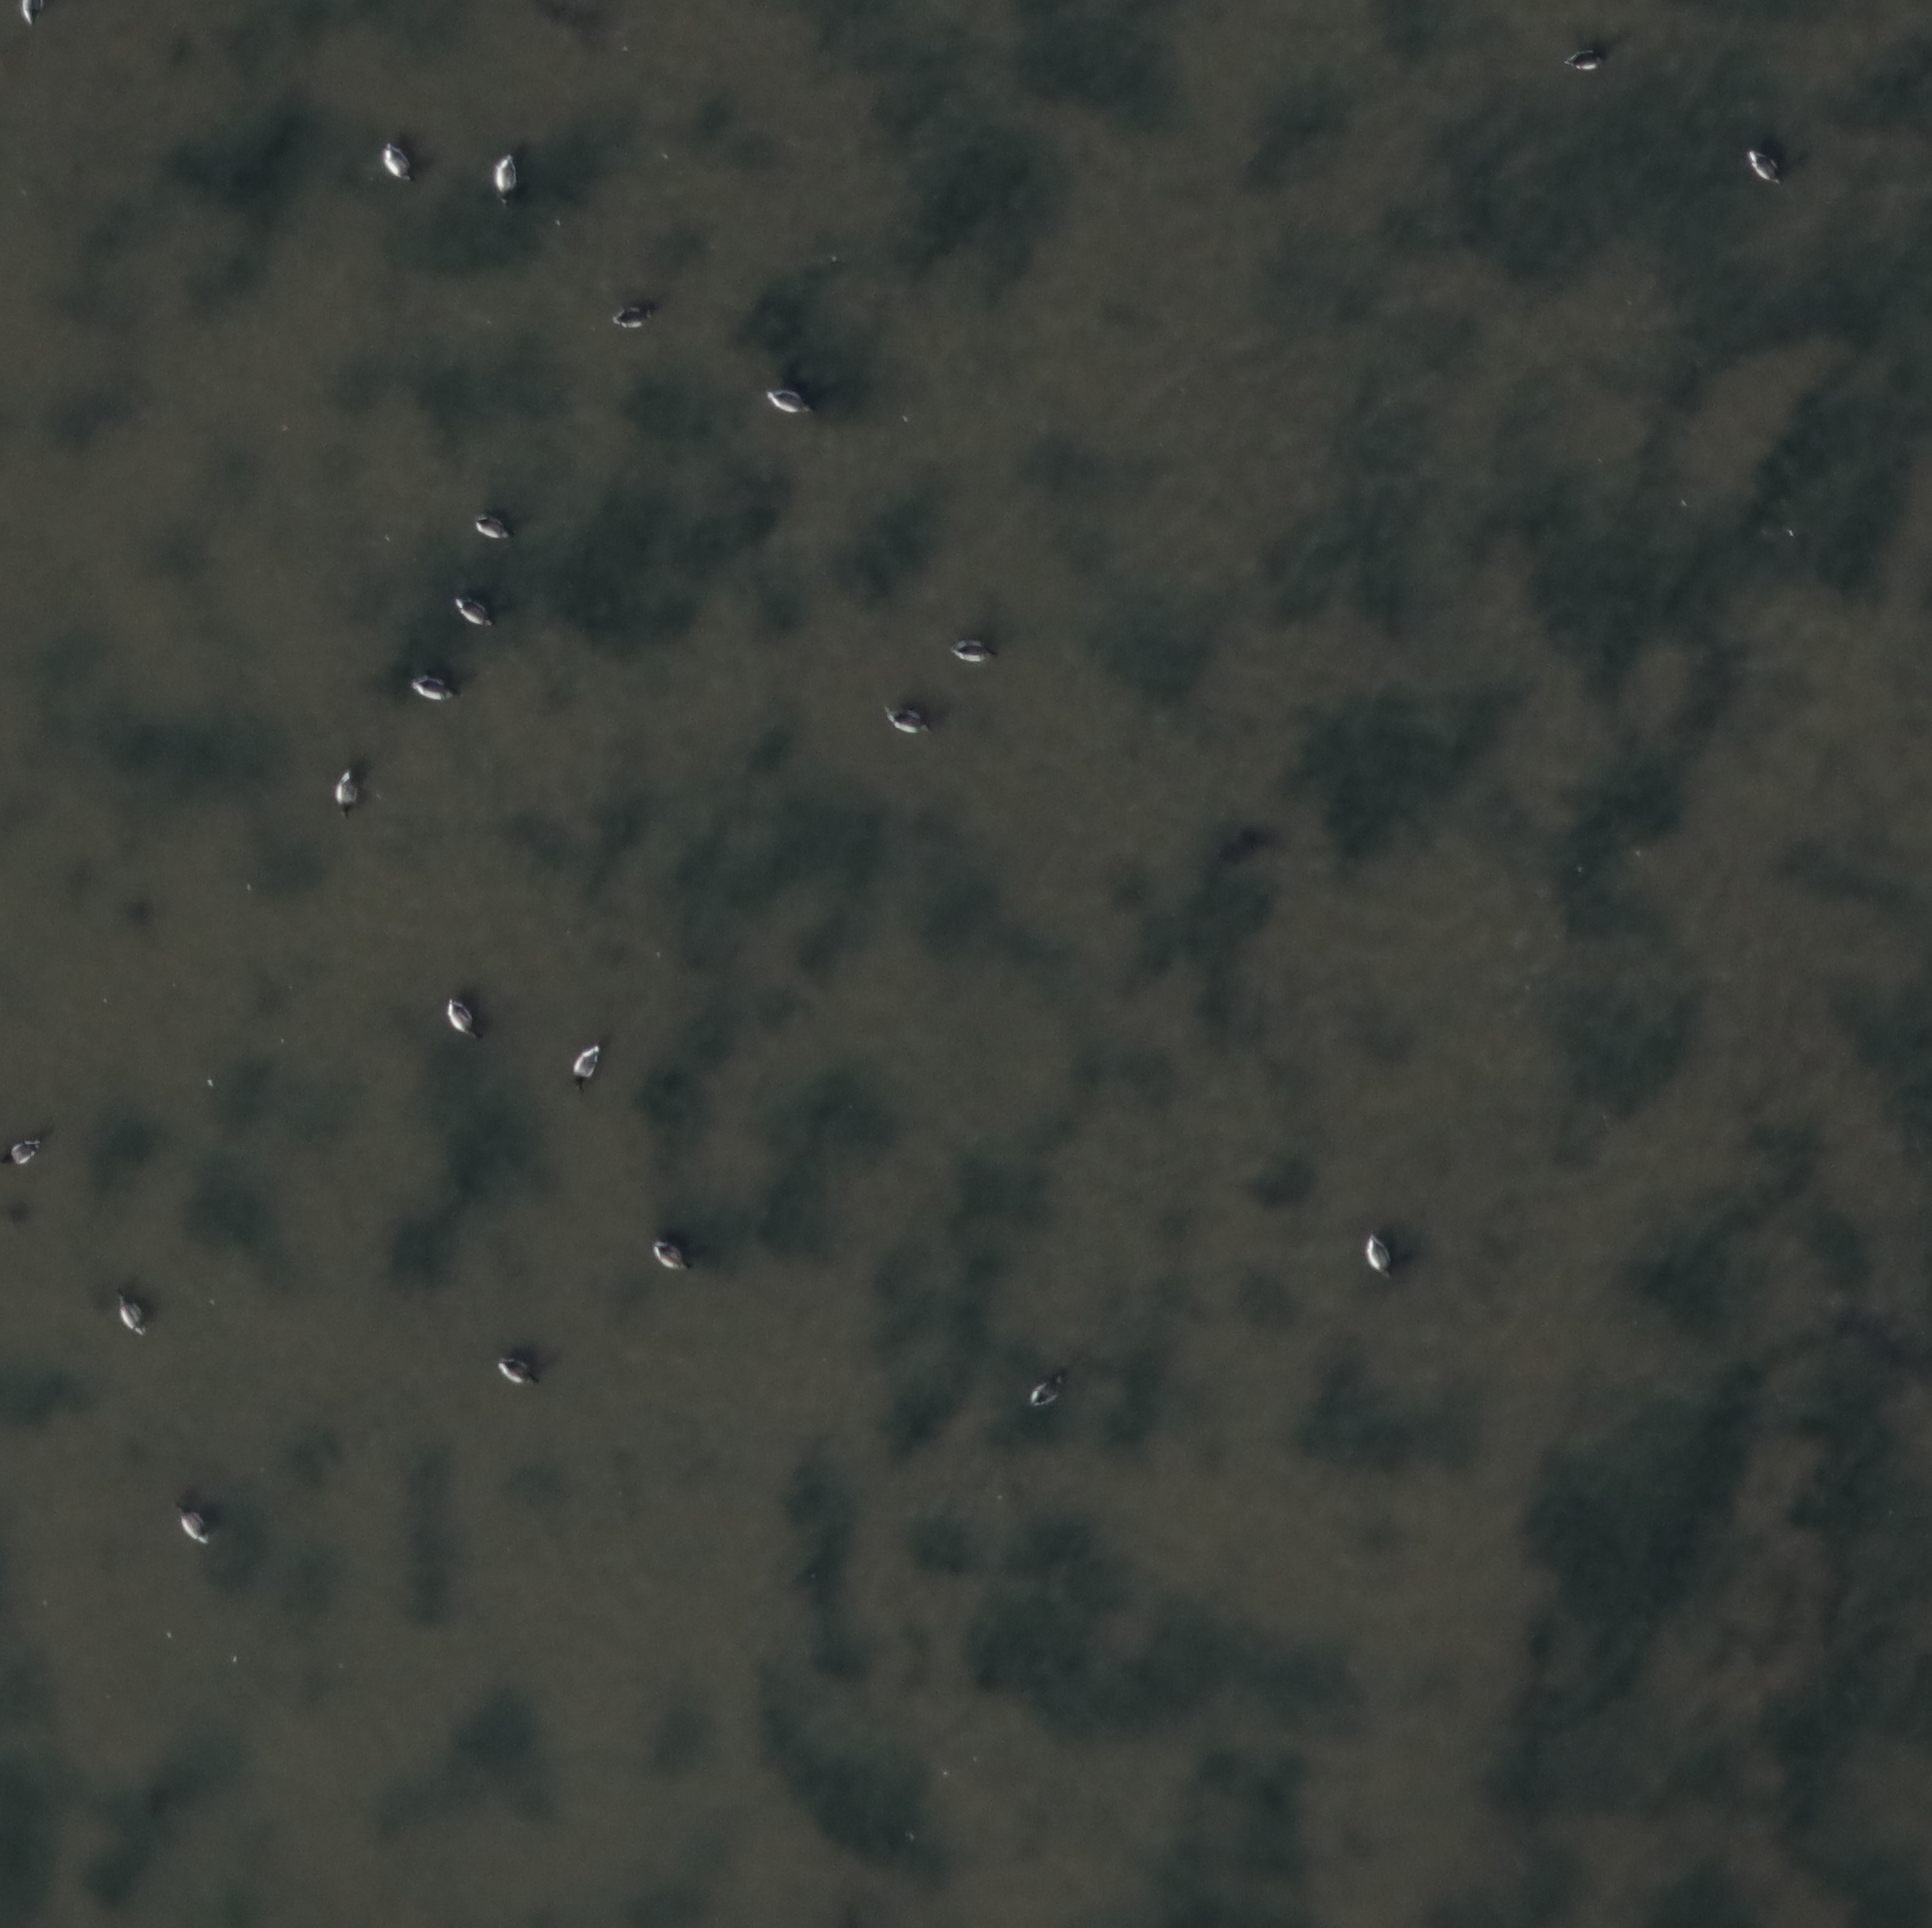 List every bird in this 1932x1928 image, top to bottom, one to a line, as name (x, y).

brant (33, 0)
brant (1586, 58)
brant (397, 162)
brant (1764, 166)
brant (508, 178)
brant (637, 315)
brant (792, 402)
brant (495, 528)
brant (475, 612)
brant (975, 650)
brant (434, 687)
brant (911, 717)
brant (348, 791)
brant (463, 1018)
brant (586, 1067)
brant (22, 1150)
brant (1380, 1254)
brant (673, 1255)
brant (133, 1314)
brant (519, 1367)
brant (1048, 1394)
brant (193, 1526)